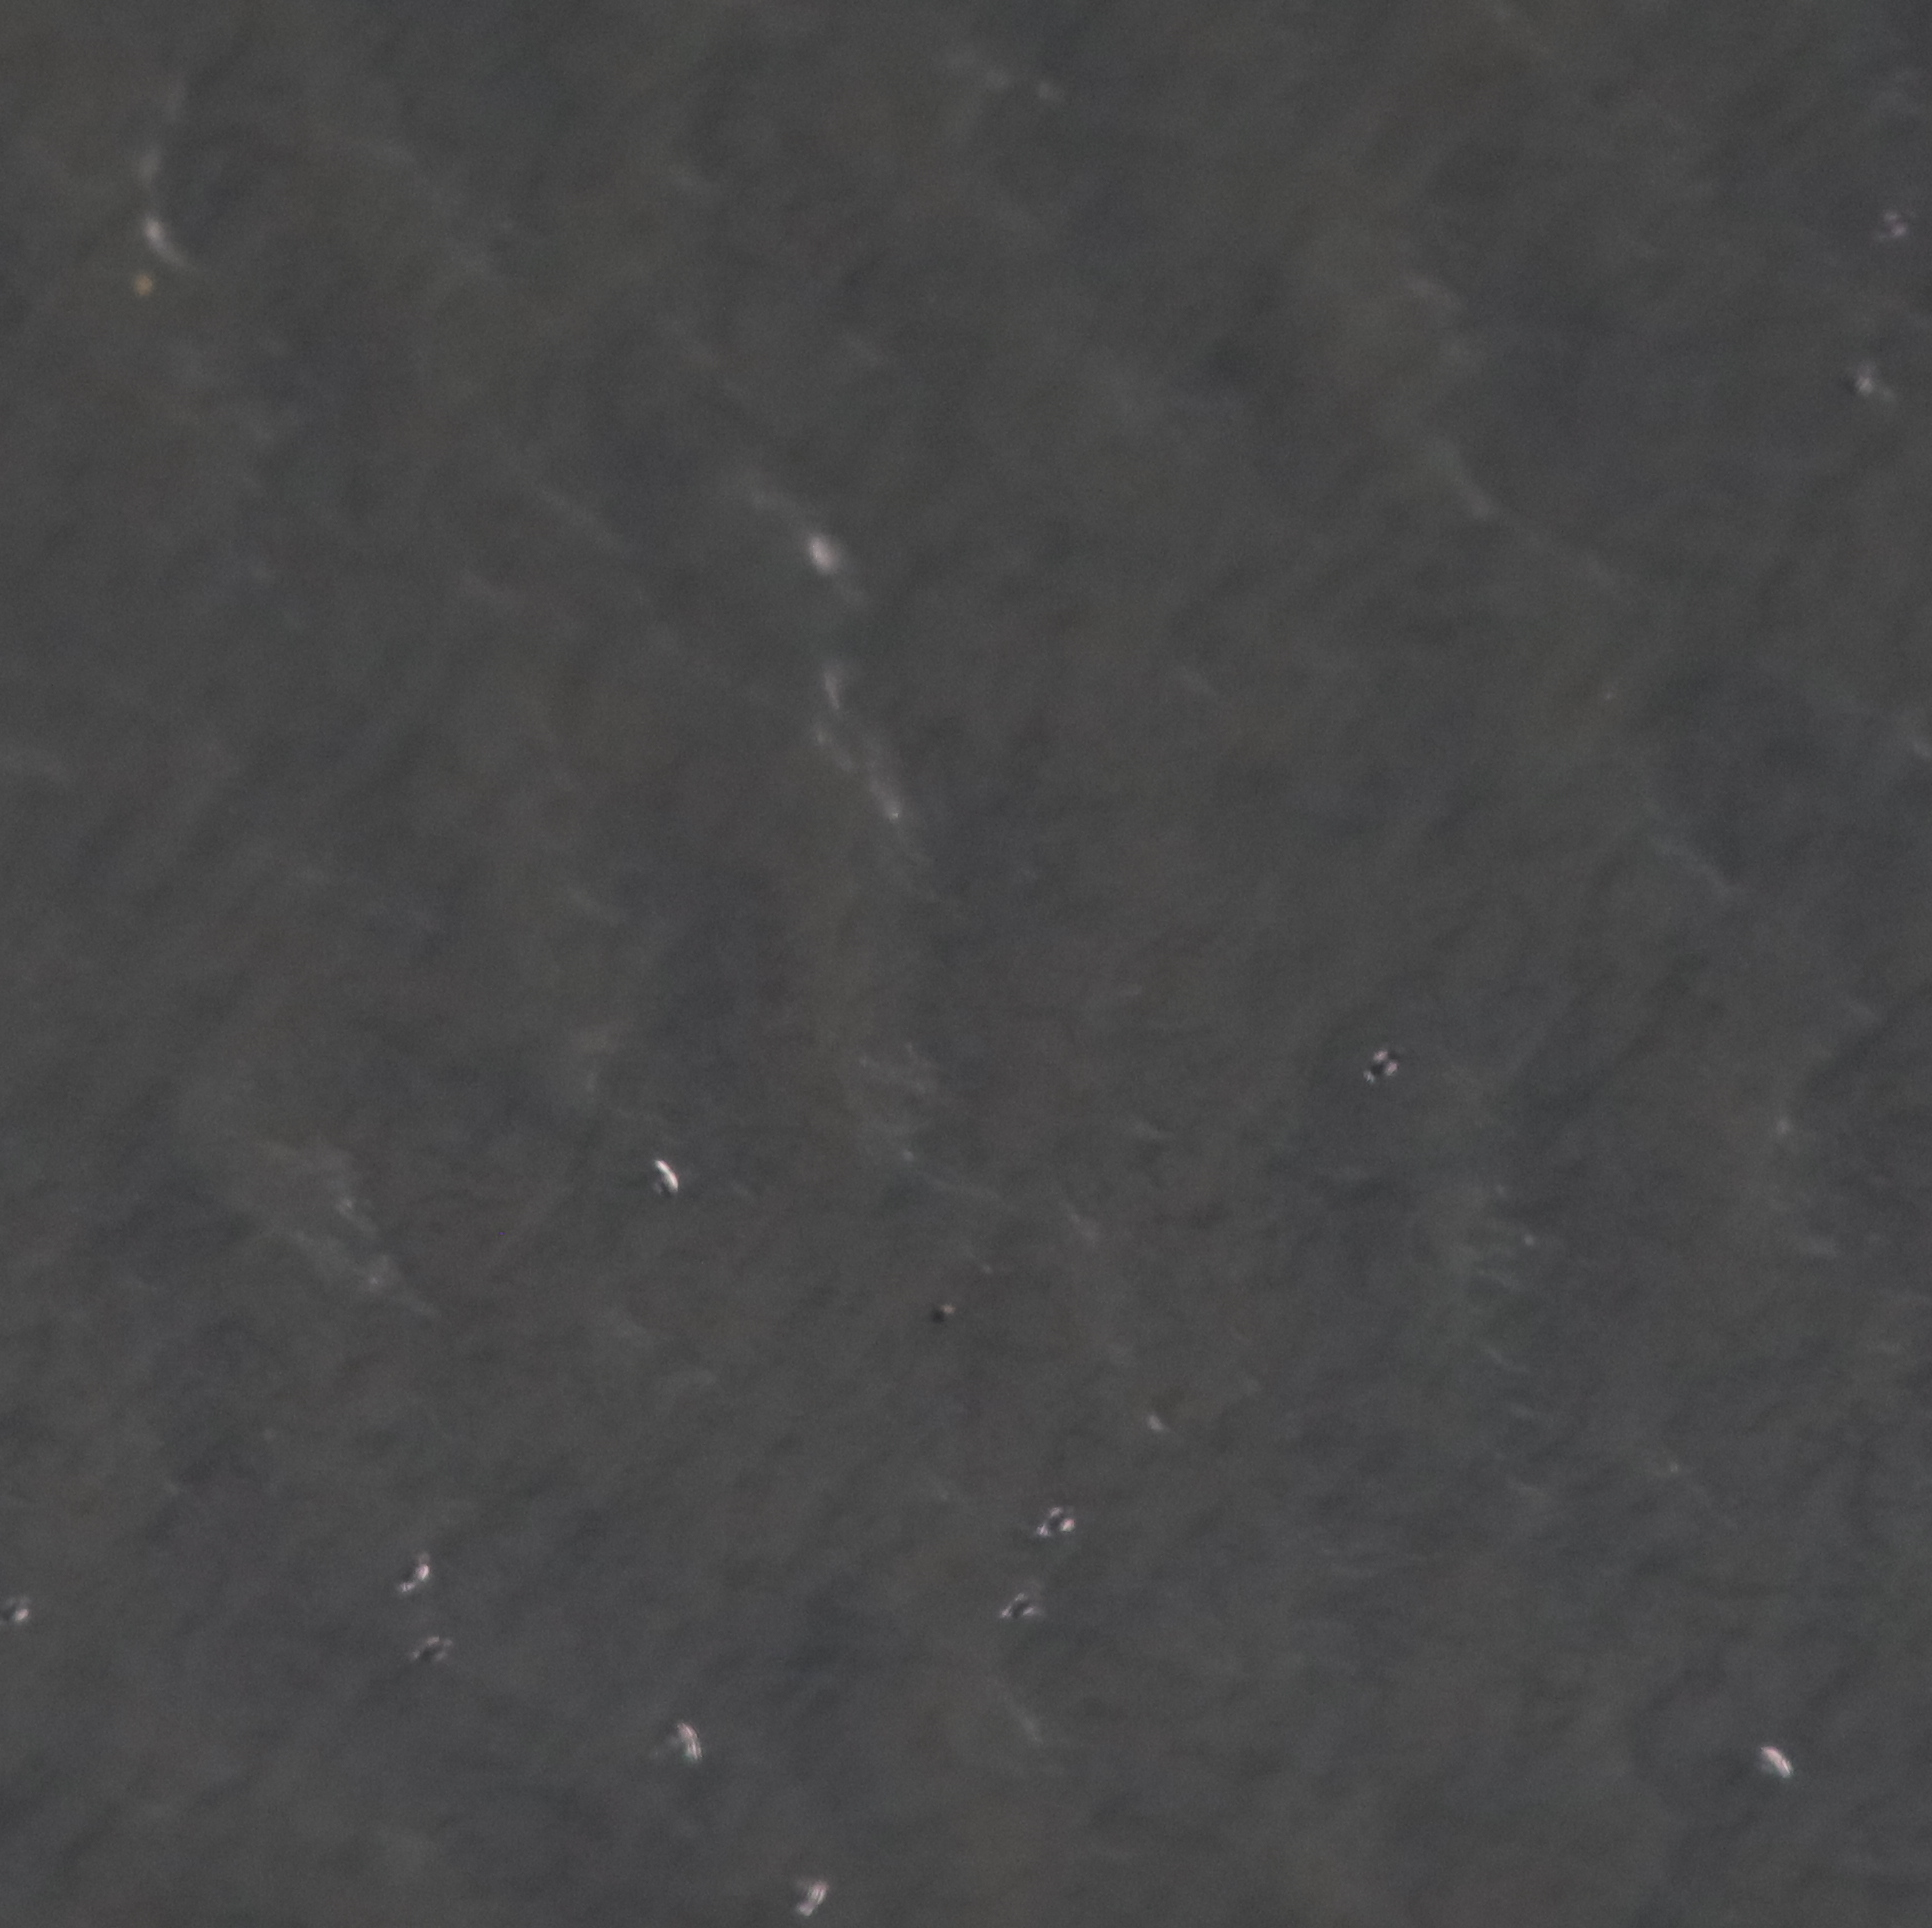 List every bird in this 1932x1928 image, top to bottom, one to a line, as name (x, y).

brant (1894, 221)
brant (1859, 382)
brant (1380, 1063)
brant (668, 1183)
brant (1050, 1525)
brant (415, 1570)
brant (1023, 1601)
brant (16, 1614)
brant (431, 1644)
brant (687, 1745)
brant (1771, 1763)
brant (814, 1897)